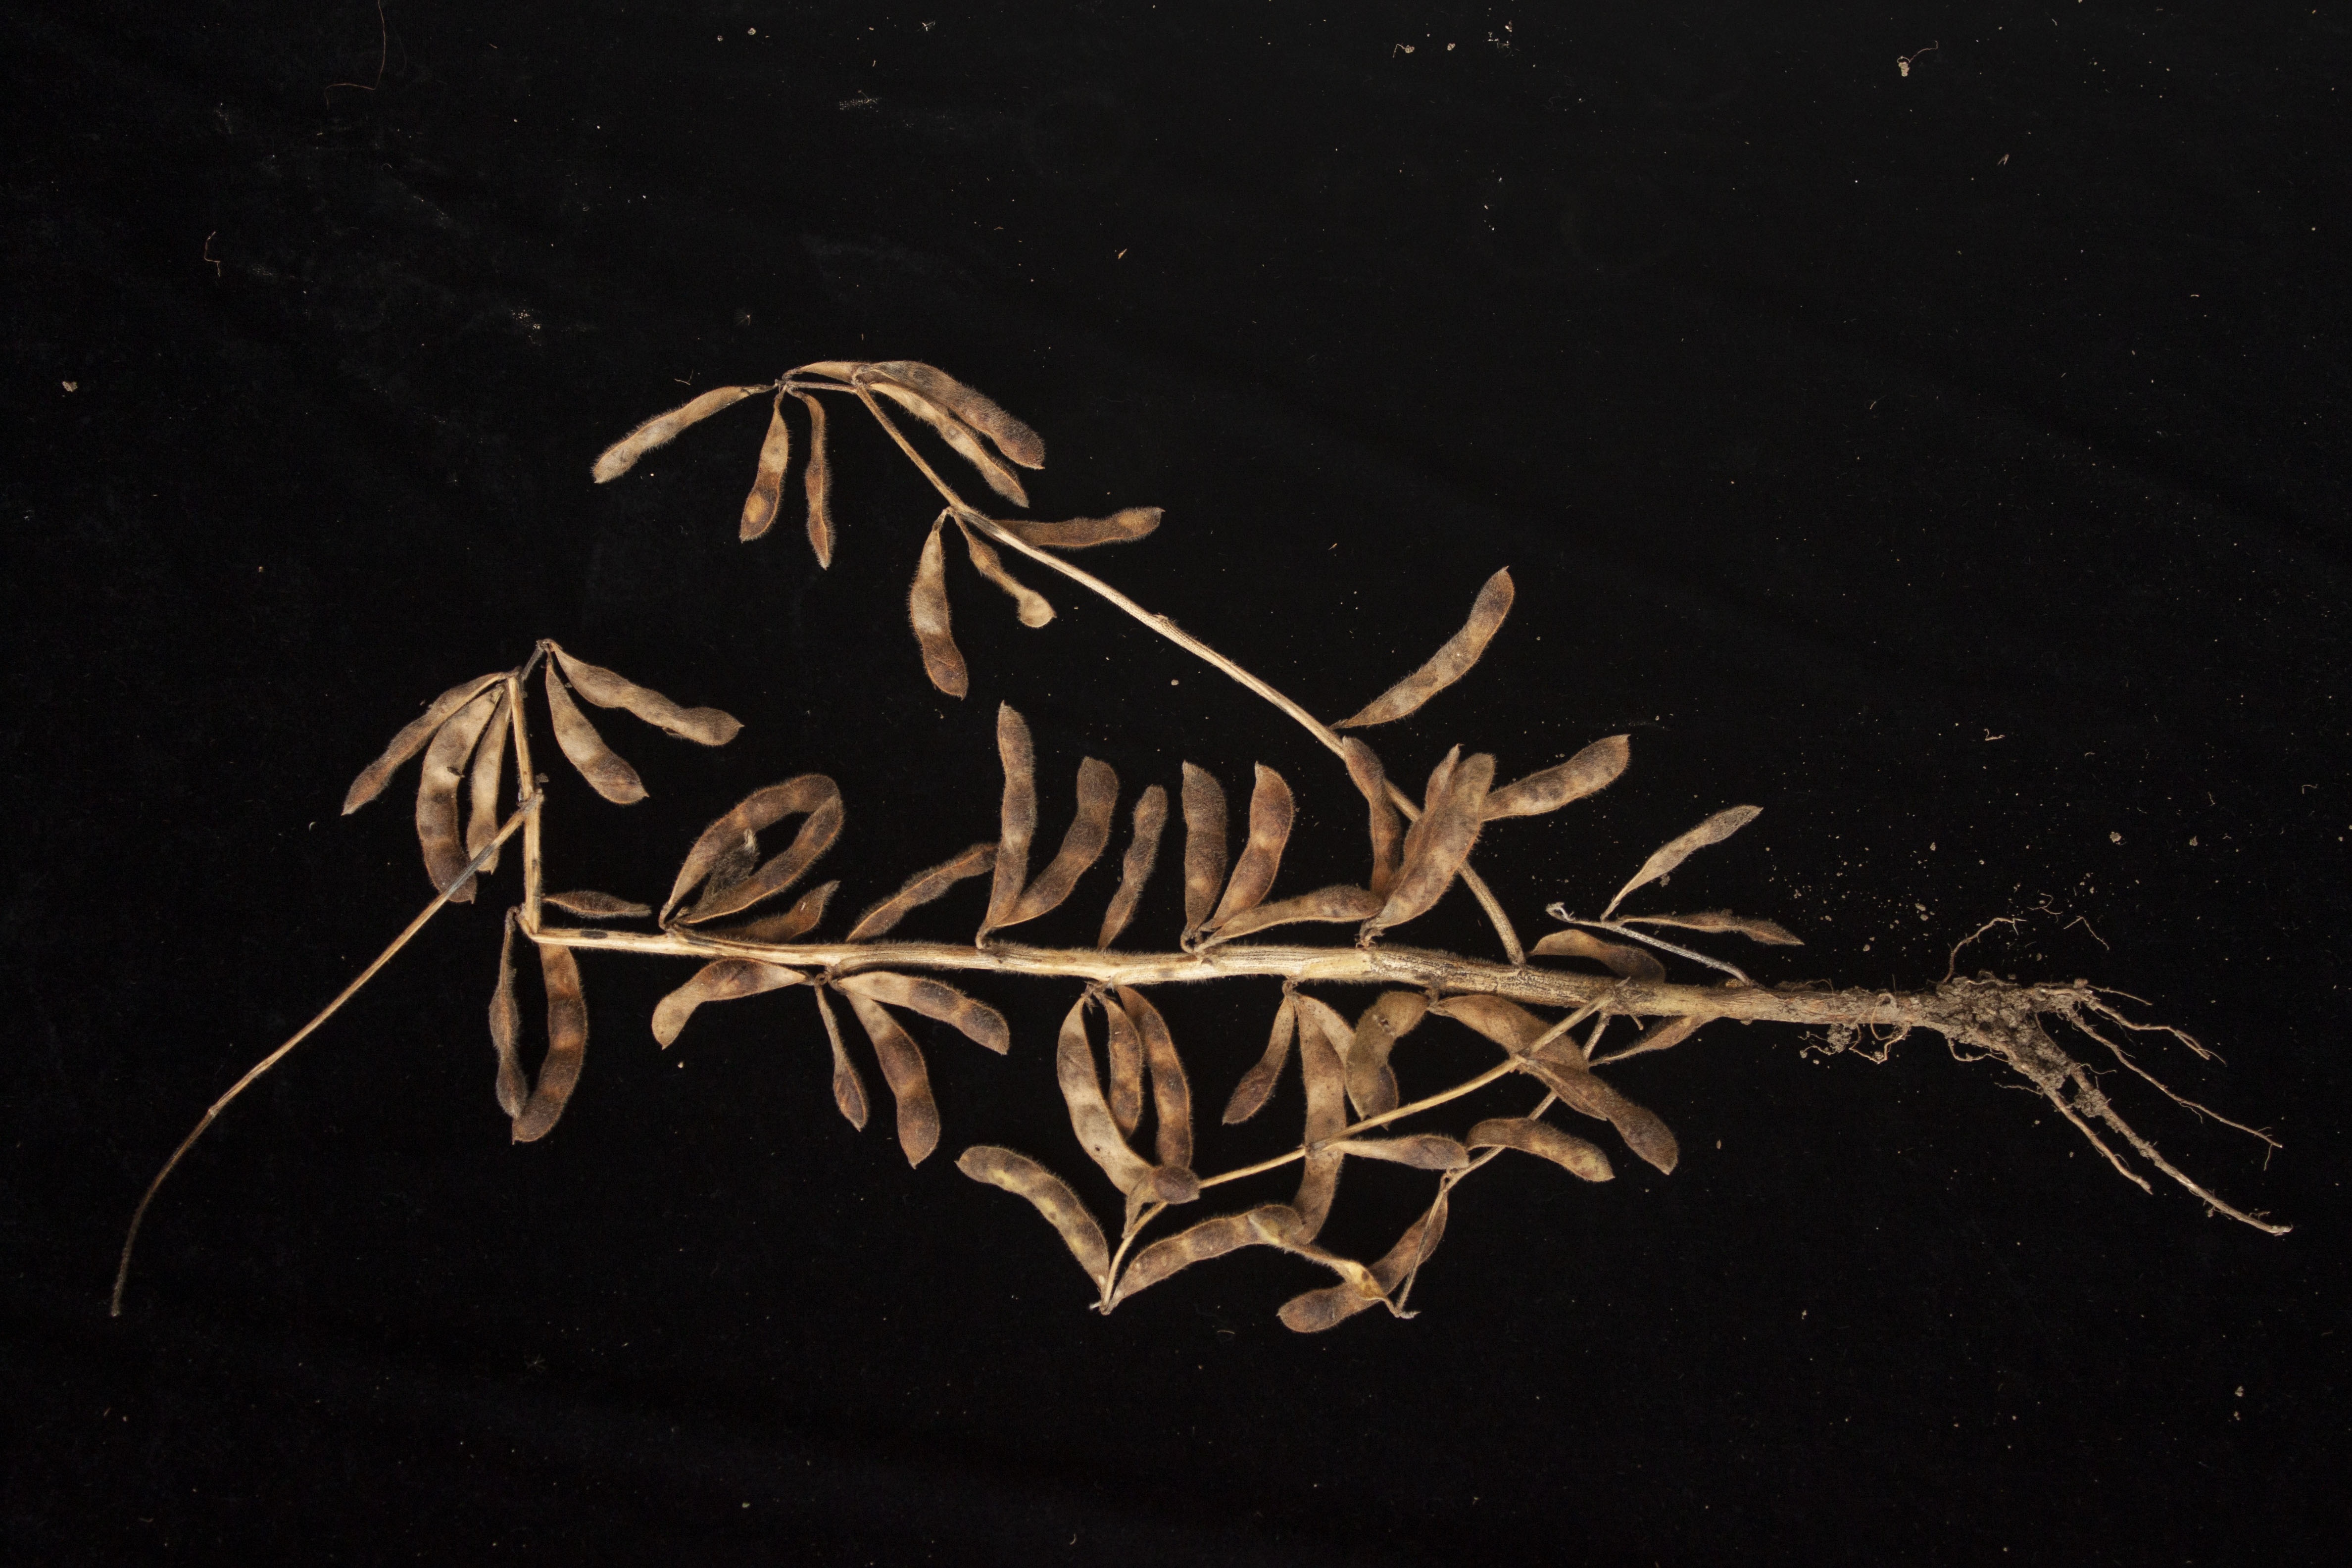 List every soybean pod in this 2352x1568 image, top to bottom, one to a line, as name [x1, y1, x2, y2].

soybean pod [856, 361, 1044, 472]
soybean pod [866, 382, 1029, 512]
soybean pod [591, 387, 771, 485]
soybean pod [787, 391, 834, 571]
soybean pod [739, 392, 788, 543]
soybean pod [1000, 508, 1162, 549]
soybean pod [909, 511, 966, 701]
soybean pod [956, 522, 1056, 629]
soybean pod [1332, 569, 1511, 727]
soybean pod [553, 648, 743, 745]
soybean pod [548, 656, 647, 804]
soybean pod [342, 673, 515, 816]
soybean pod [415, 686, 505, 903]
soybean pod [467, 688, 509, 875]
soybean pod [981, 704, 1035, 946]
soybean pod [1480, 737, 1629, 823]
soybean pod [1344, 745, 1398, 898]
soybean pod [1360, 757, 1494, 934]
soybean pod [986, 758, 1118, 939]
soybean pod [1182, 763, 1226, 936]
soybean pod [1201, 765, 1294, 931]
soybean pod [661, 776, 838, 931]
soybean pod [1098, 787, 1165, 954]
soybean pod [673, 803, 842, 924]
soybean pod [1611, 809, 1757, 919]
soybean pod [846, 845, 1000, 943]
soybean pod [714, 882, 838, 944]
soybean pod [1198, 886, 1380, 952]
soybean pod [542, 892, 649, 918]
soybean pod [489, 910, 526, 1122]
soybean pod [1626, 915, 1800, 945]
soybean pod [1529, 934, 1665, 989]
soybean pod [512, 944, 586, 1143]
soybean pod [653, 959, 817, 1051]
soybean pod [833, 971, 1009, 1056]
soybean pod [1122, 989, 1191, 1168]
soybean pod [818, 990, 865, 1130]
soybean pod [1055, 990, 1197, 1205]
soybean pod [844, 993, 939, 1165]
soybean pod [1345, 994, 1428, 1129]
soybean pod [1225, 998, 1294, 1121]
soybean pod [1439, 998, 1584, 1073]
soybean pod [1296, 1000, 1345, 1243]
soybean pod [1103, 1004, 1143, 1136]
soybean pod [1521, 1059, 1680, 1176]
soybean pod [1466, 1119, 1612, 1183]
soybean pod [1323, 1135, 1469, 1171]
soybean pod [956, 1145, 1110, 1299]
soybean pod [1280, 1192, 1446, 1331]
soybean pod [1106, 1207, 1306, 1315]